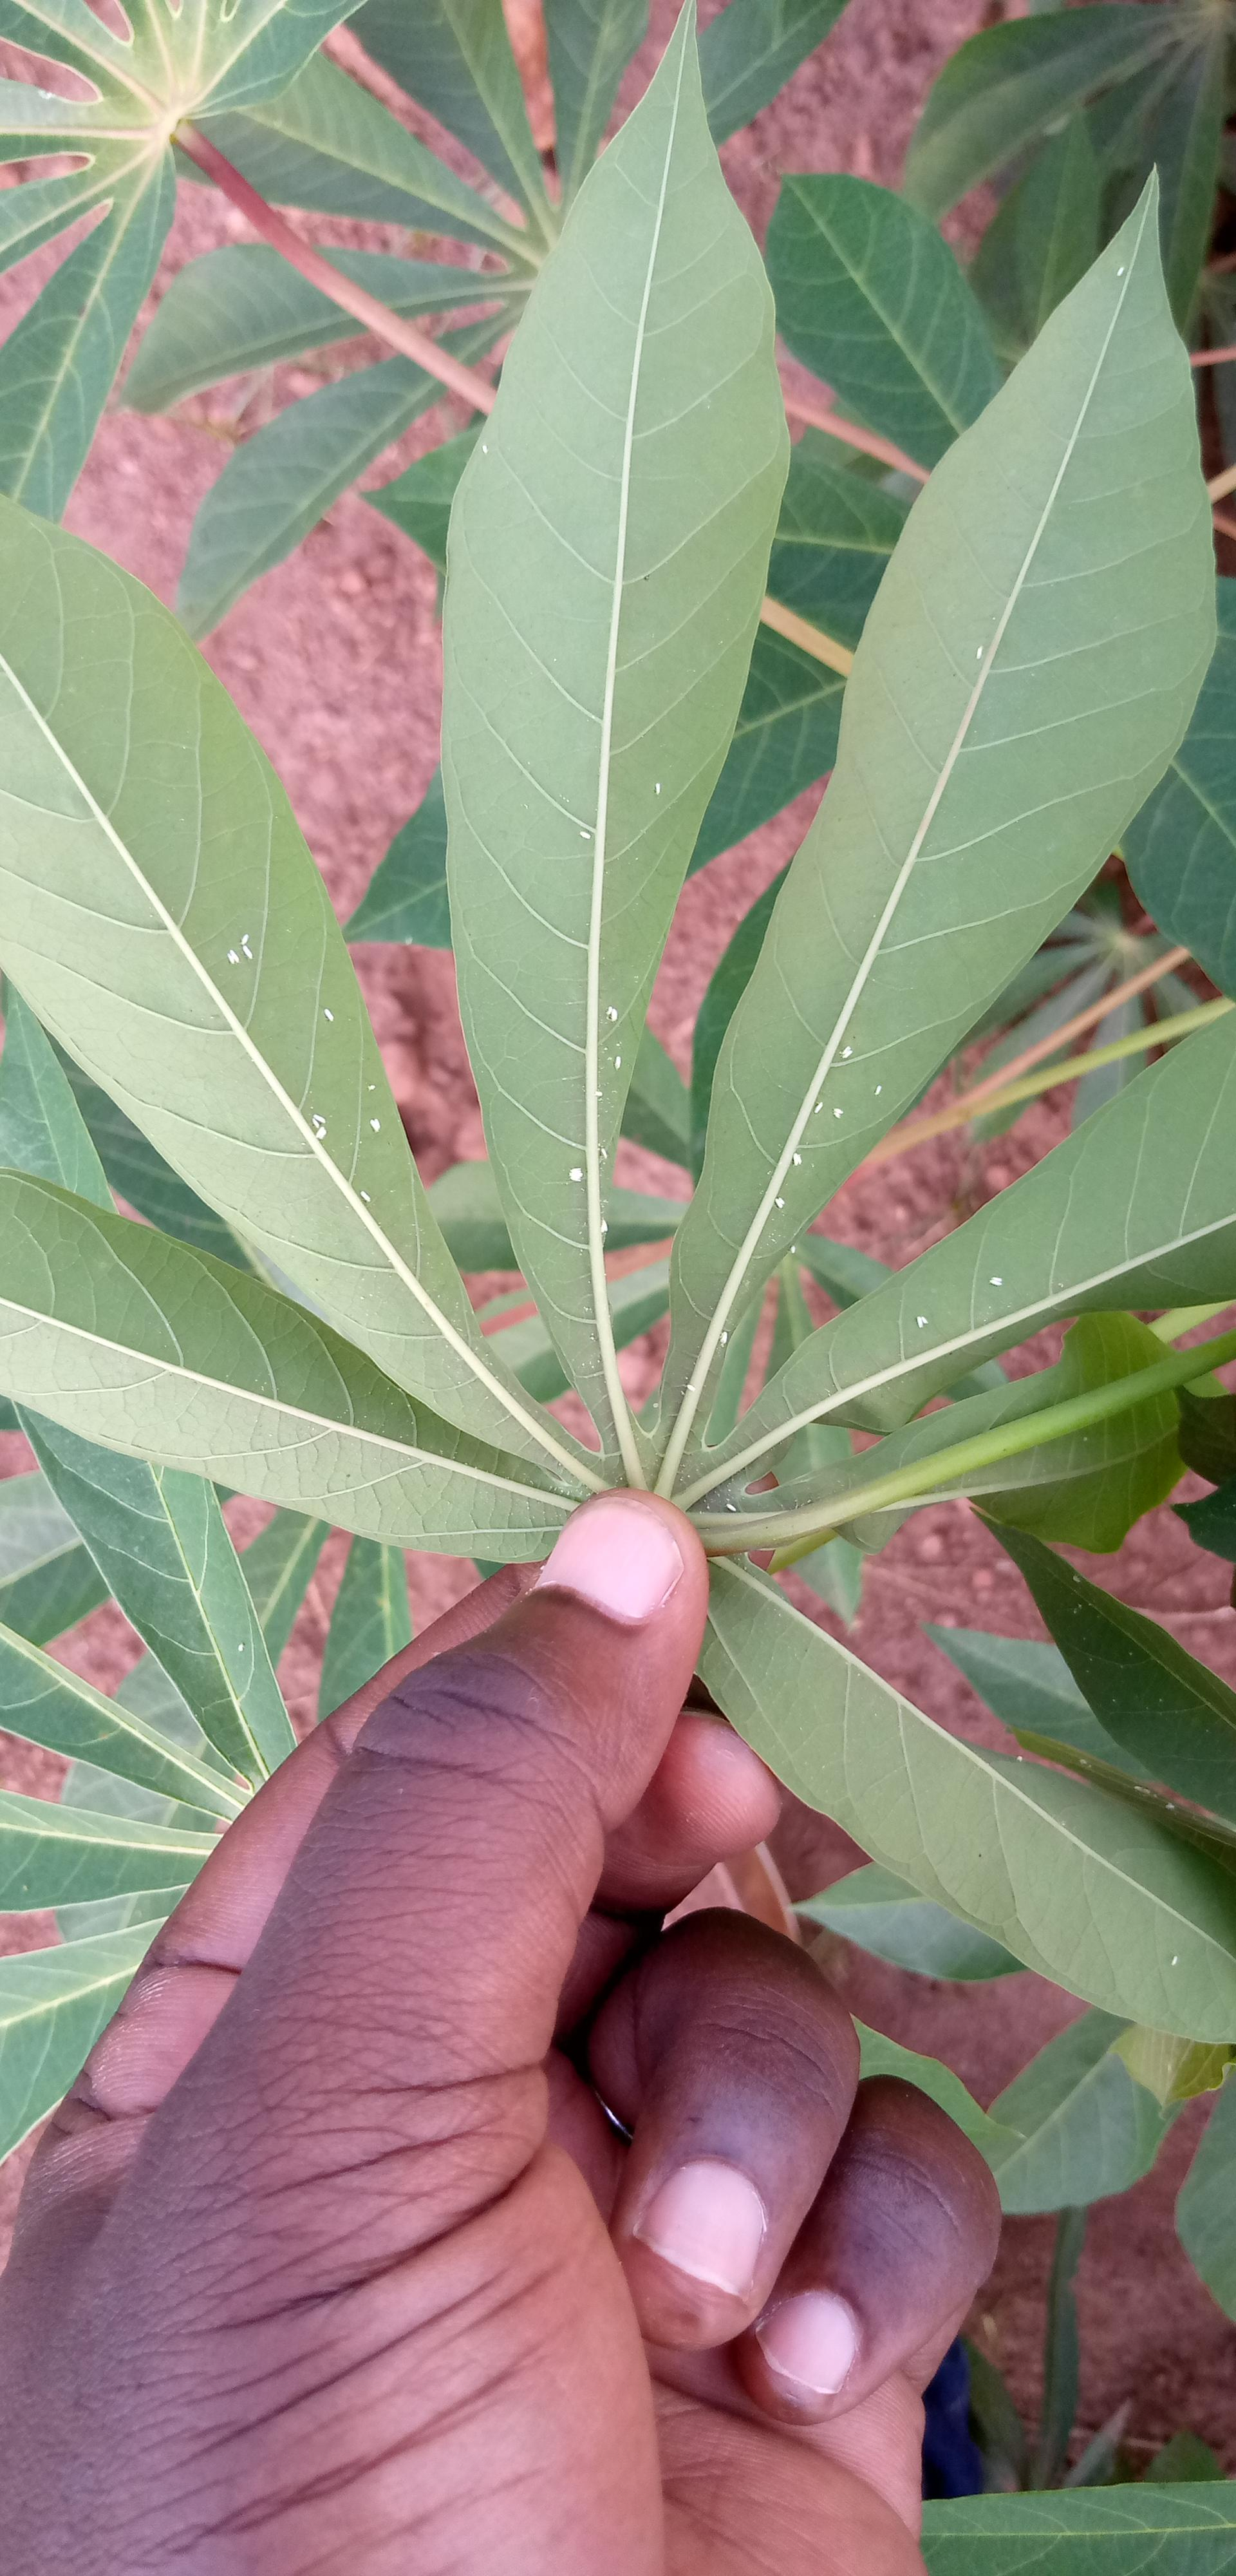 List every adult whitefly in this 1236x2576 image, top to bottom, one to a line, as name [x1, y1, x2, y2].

whitefly [1115, 264, 1127, 278]
whitefly [480, 444, 490, 455]
whitefly [974, 644, 984, 660]
whitefly [653, 780, 664, 796]
whitefly [577, 829, 592, 842]
whitefly [239, 931, 251, 945]
whitefly [242, 945, 254, 961]
whitefly [229, 948, 241, 965]
whitefly [227, 951, 236, 965]
whitefly [605, 1005, 613, 1017]
whitefly [322, 1007, 337, 1023]
whitefly [611, 1007, 619, 1022]
whitefly [841, 1045, 852, 1055]
whitefly [841, 1049, 853, 1060]
whitefly [613, 1054, 623, 1071]
whitefly [873, 1083, 885, 1099]
whitefly [365, 1083, 377, 1093]
whitefly [593, 1090, 604, 1098]
whitefly [813, 1100, 826, 1115]
whitefly [832, 1107, 845, 1115]
whitefly [832, 1112, 841, 1120]
whitefly [310, 1112, 328, 1125]
whitefly [366, 1115, 385, 1135]
whitefly [366, 1115, 383, 1133]
whitefly [311, 1117, 320, 1129]
whitefly [313, 1124, 332, 1143]
whitefly [599, 1146, 610, 1162]
whitefly [792, 1151, 798, 1168]
whitefly [798, 1153, 804, 1166]
whitefly [568, 1166, 583, 1173]
whitefly [568, 1172, 584, 1177]
whitefly [569, 1175, 583, 1182]
whitefly [359, 1189, 373, 1204]
whitefly [778, 1197, 786, 1205]
whitefly [774, 1197, 783, 1210]
whitefly [600, 1217, 609, 1234]
whitefly [789, 1243, 799, 1256]
whitefly [991, 1275, 1004, 1283]
whitefly [988, 1279, 1002, 1287]
whitefly [921, 1314, 930, 1325]
whitefly [915, 1315, 924, 1329]
whitefly [718, 1329, 730, 1345]
whitefly [686, 1383, 698, 1393]
whitefly [725, 1502, 738, 1513]
whitefly [1015, 1754, 1025, 1763]
whitefly [1170, 1955, 1179, 1967]